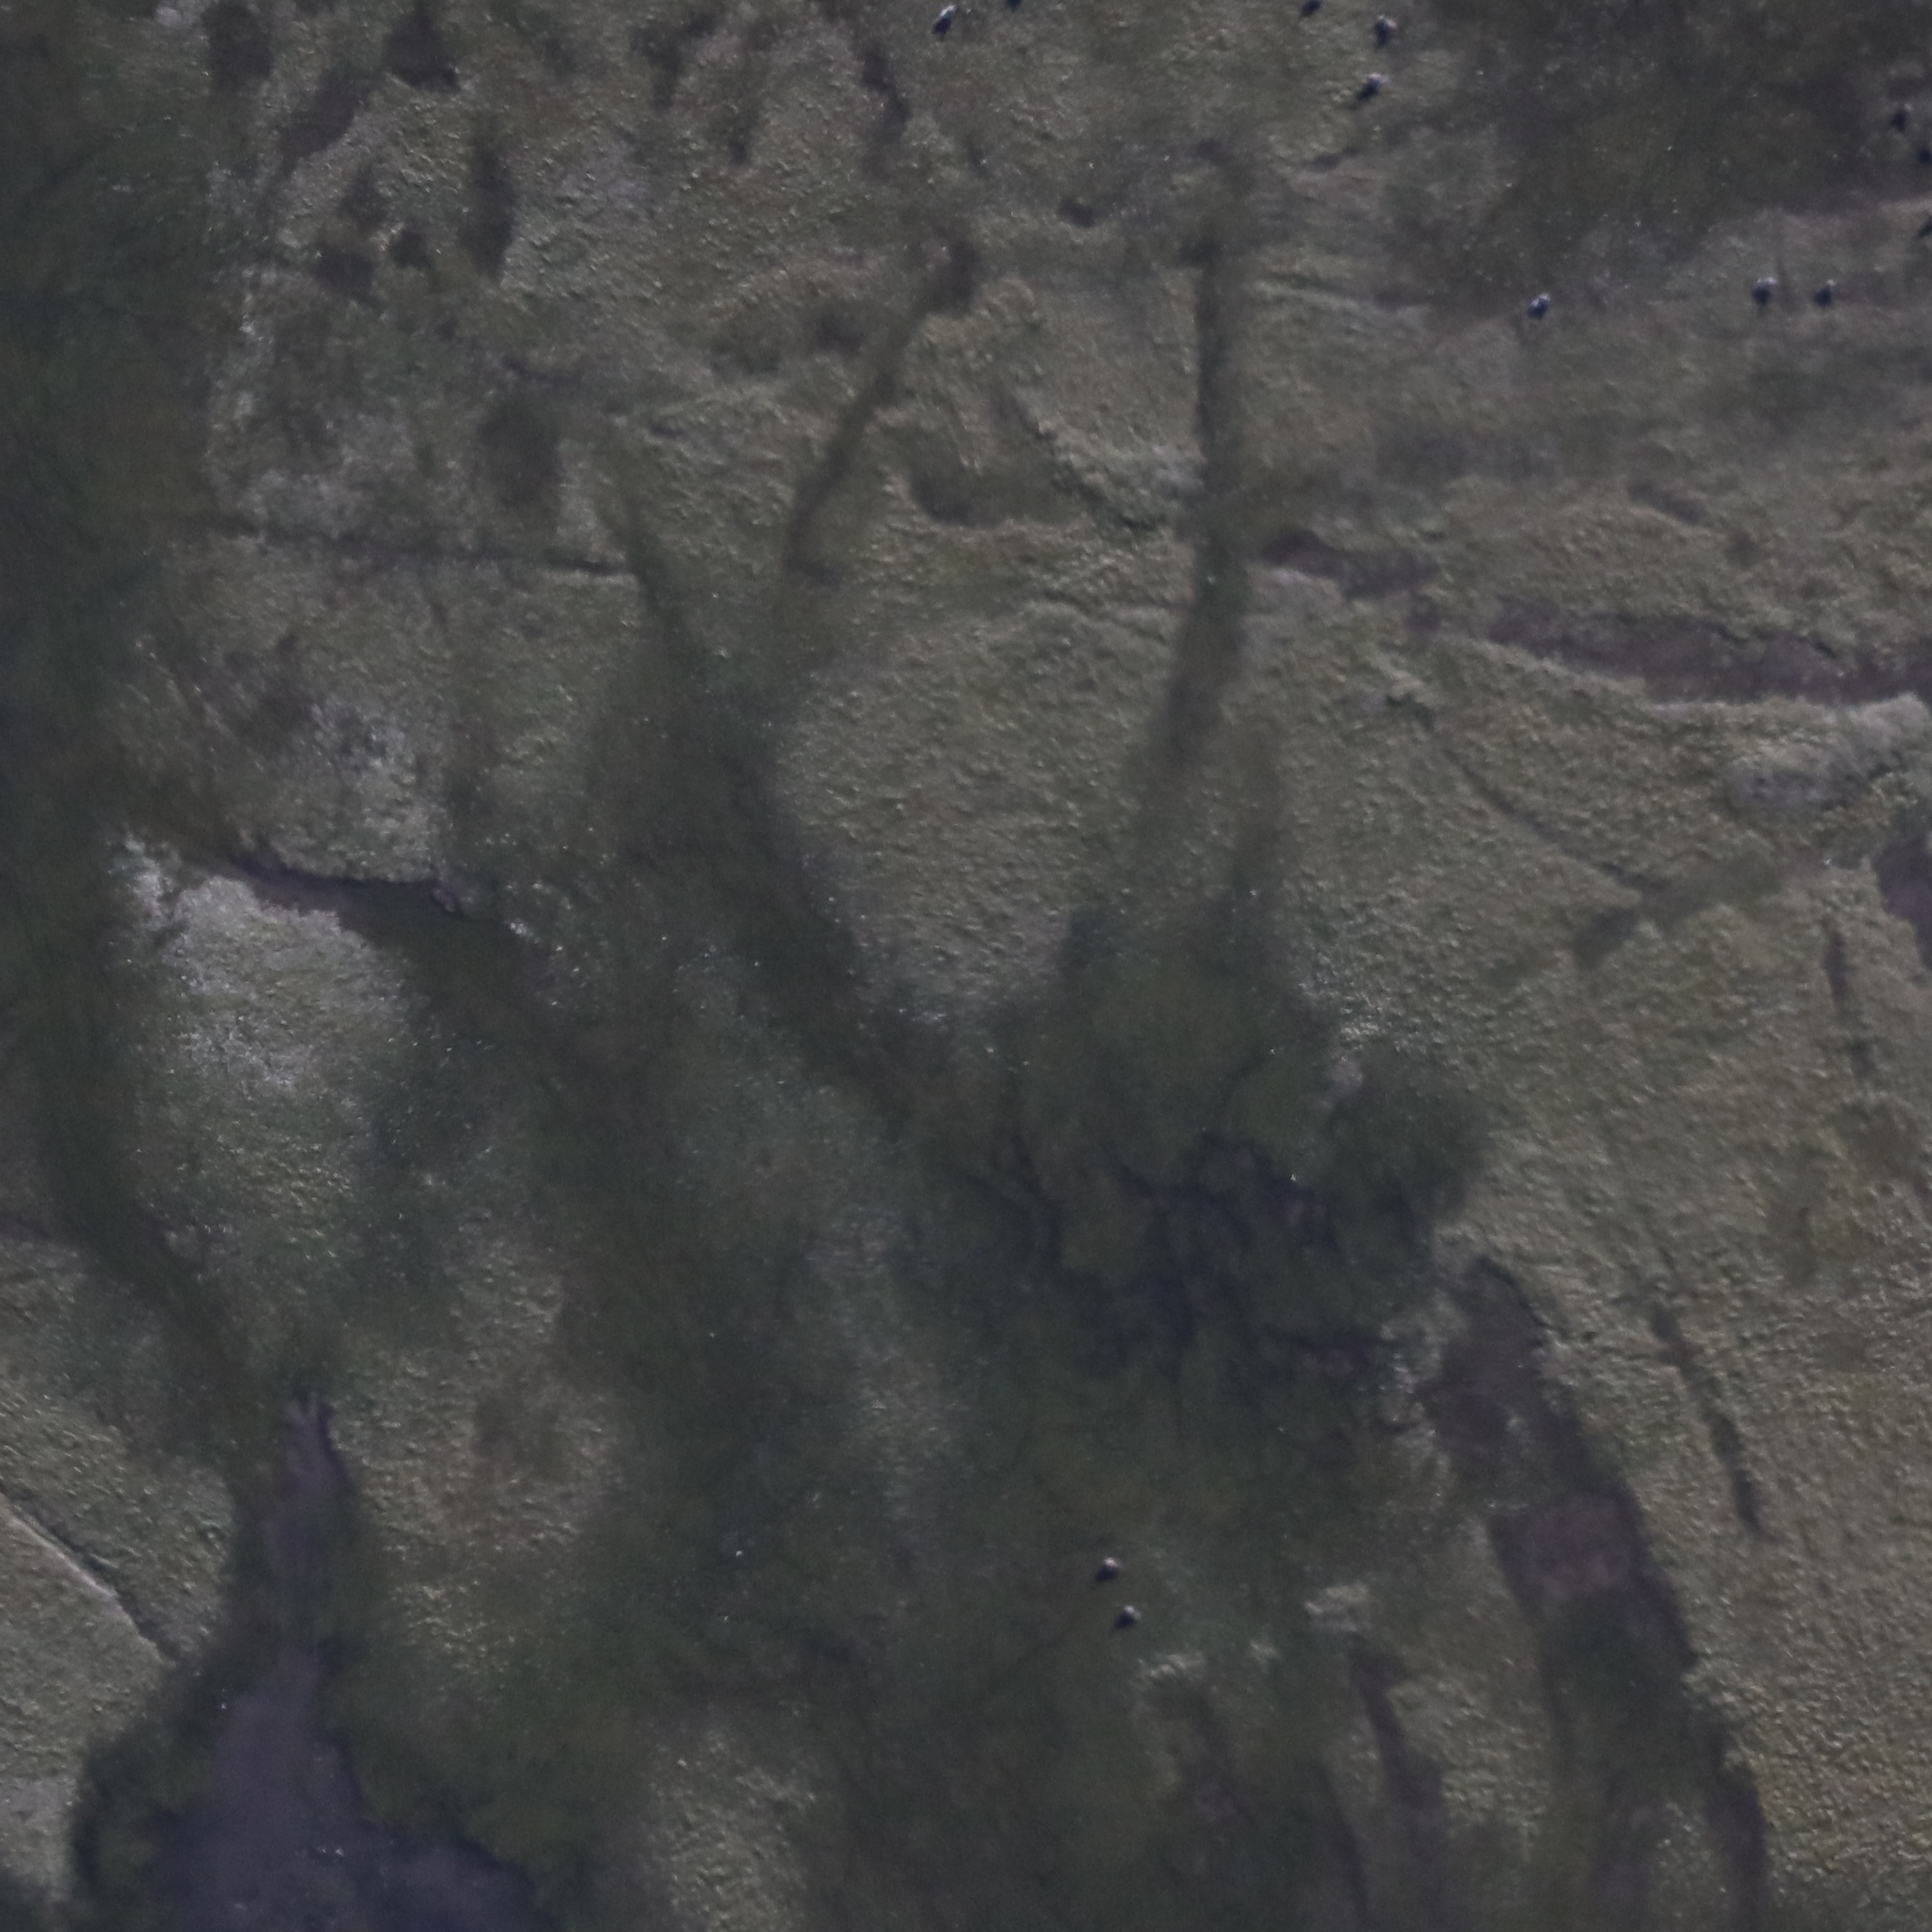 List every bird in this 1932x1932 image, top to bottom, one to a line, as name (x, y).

brant (950, 14)
brant (1389, 24)
brant (1371, 81)
brant (1905, 113)
brant (1931, 222)
brant (1766, 287)
brant (1831, 291)
brant (1540, 303)
brant (1108, 1564)
brant (1129, 1609)